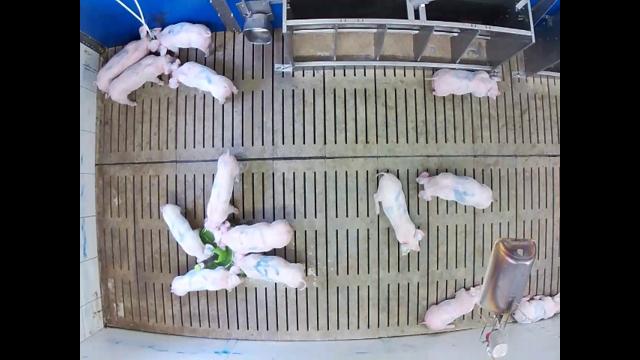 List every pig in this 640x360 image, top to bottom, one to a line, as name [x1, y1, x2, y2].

pig [152, 22, 215, 59]
pig [93, 26, 159, 95]
pig [104, 46, 179, 108]
pig [168, 58, 238, 105]
pig [426, 68, 502, 100]
pig [202, 149, 243, 232]
pig [415, 169, 499, 211]
pig [373, 171, 427, 257]
pig [159, 203, 216, 263]
pig [213, 219, 297, 254]
pig [229, 251, 309, 292]
pig [169, 263, 245, 297]
pig [417, 284, 483, 331]
pig [512, 292, 559, 325]